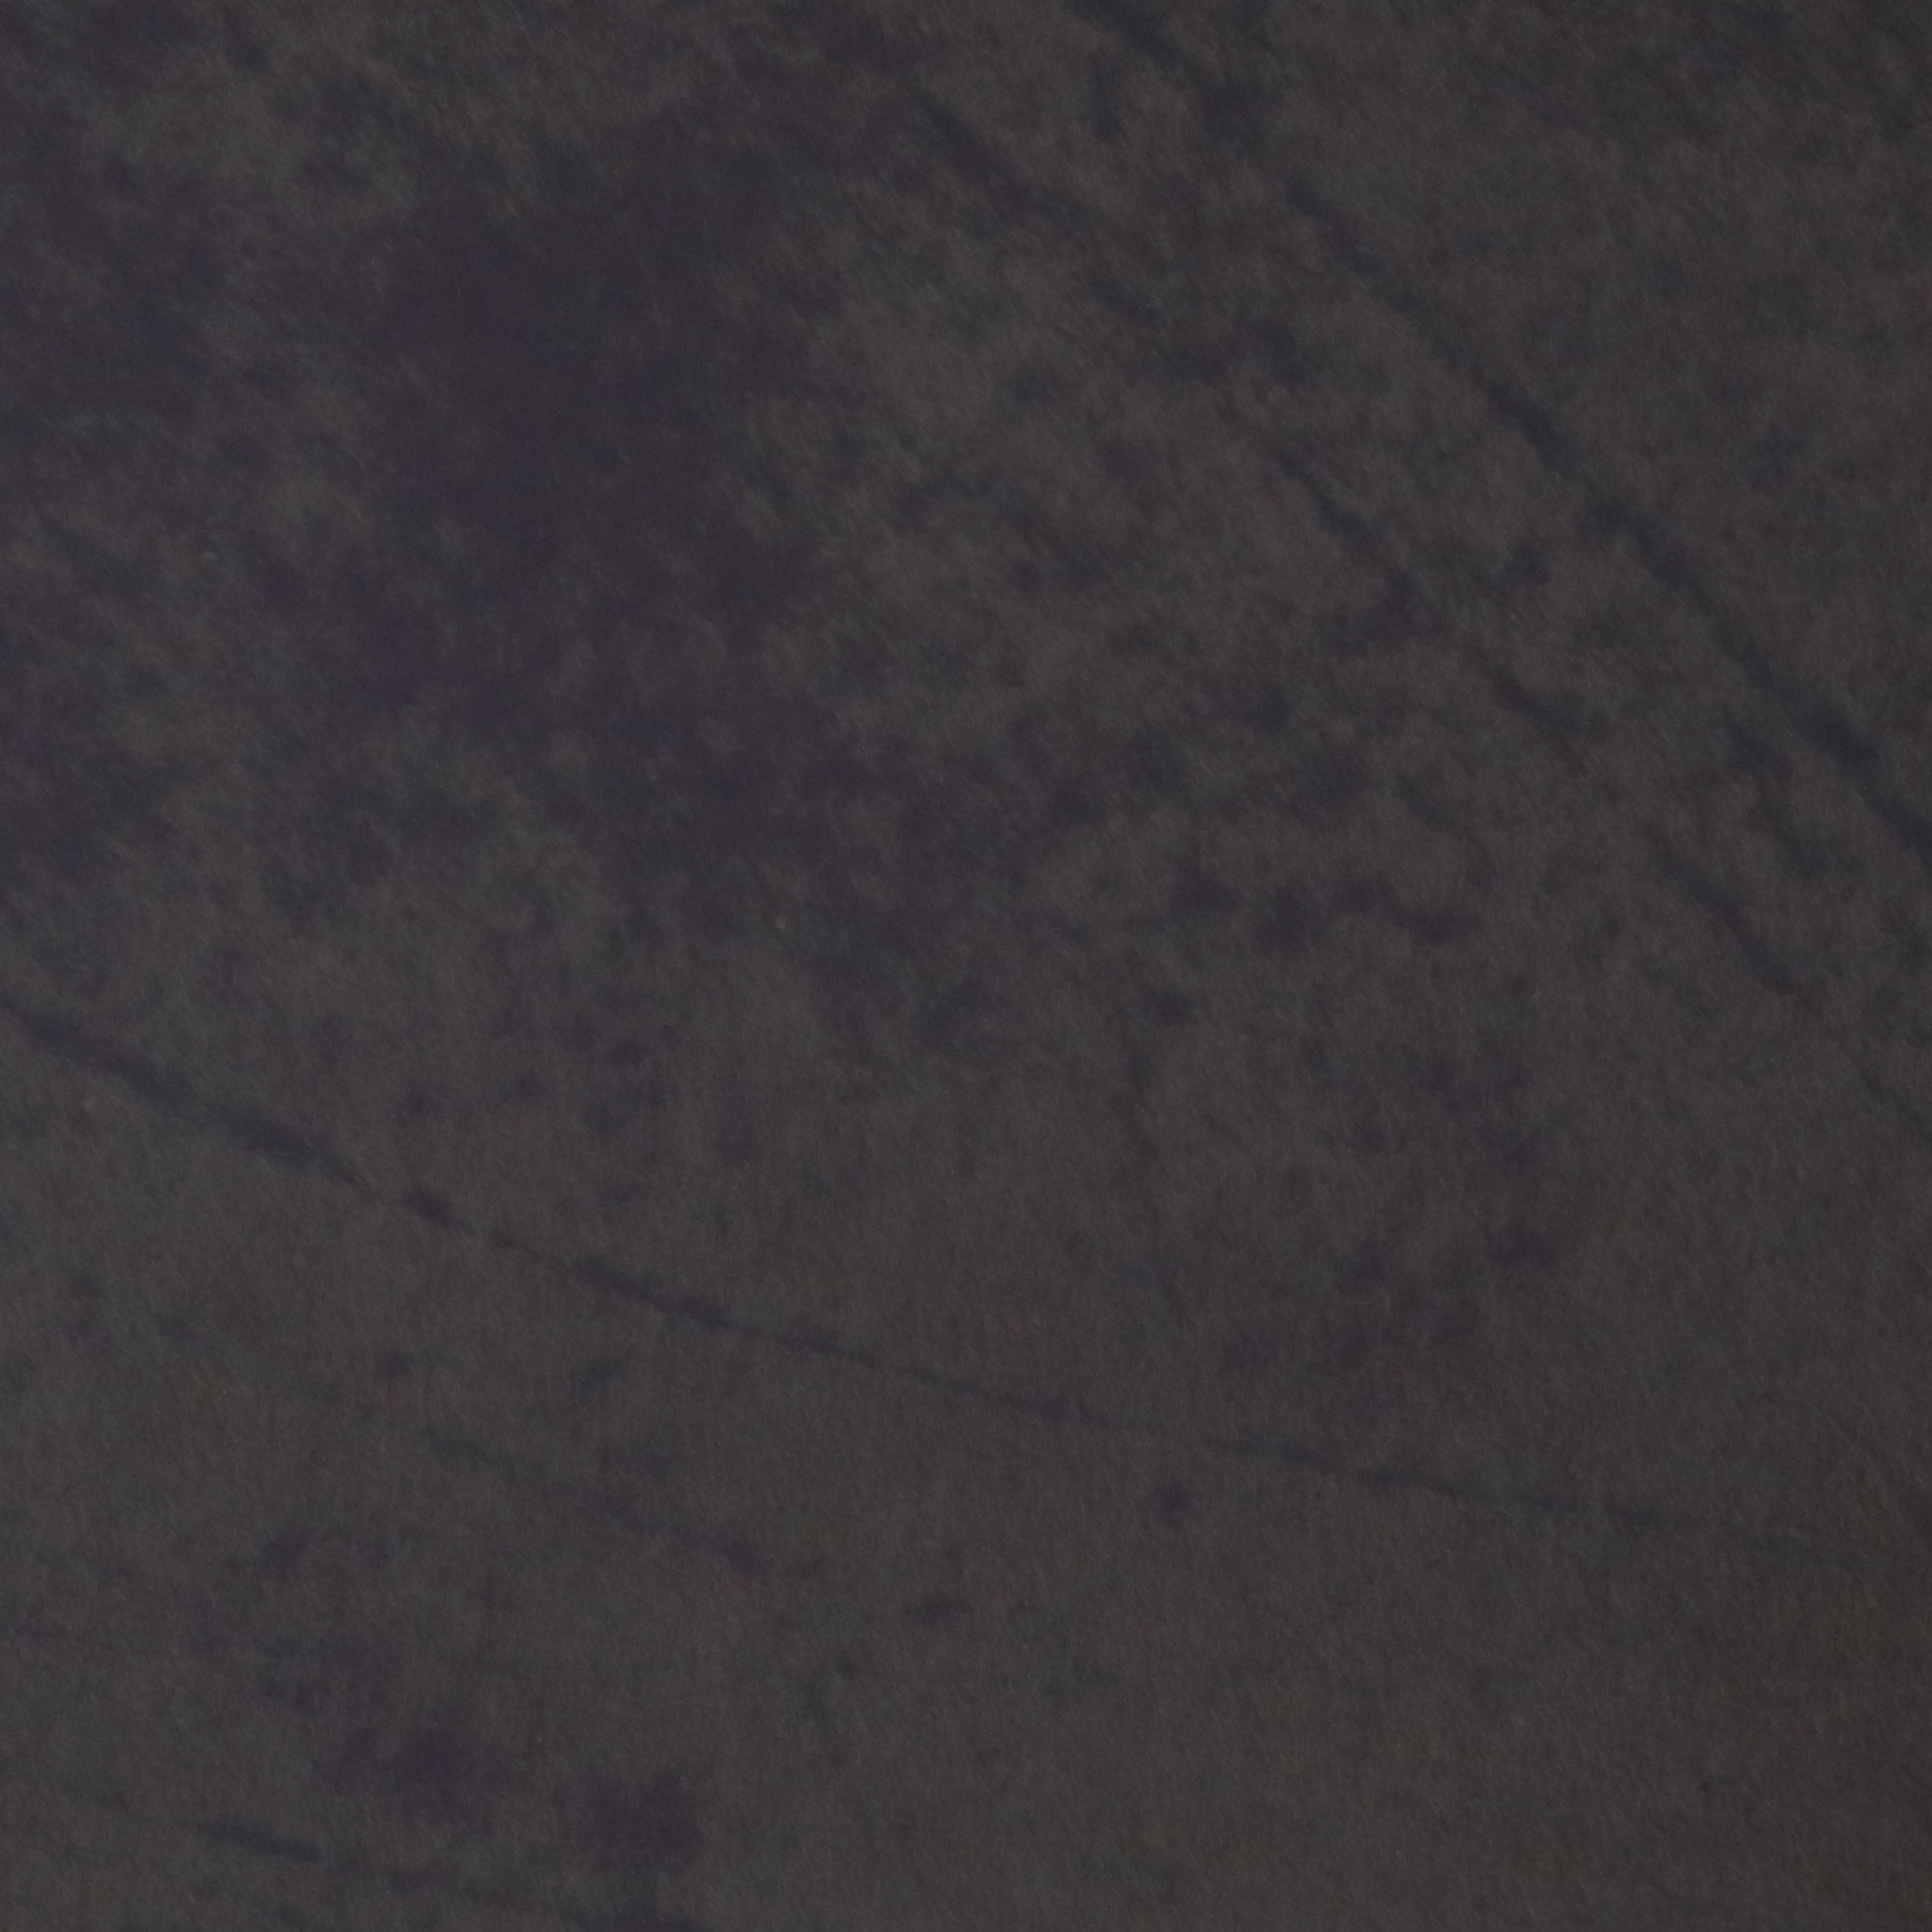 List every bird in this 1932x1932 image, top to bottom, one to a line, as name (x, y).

None